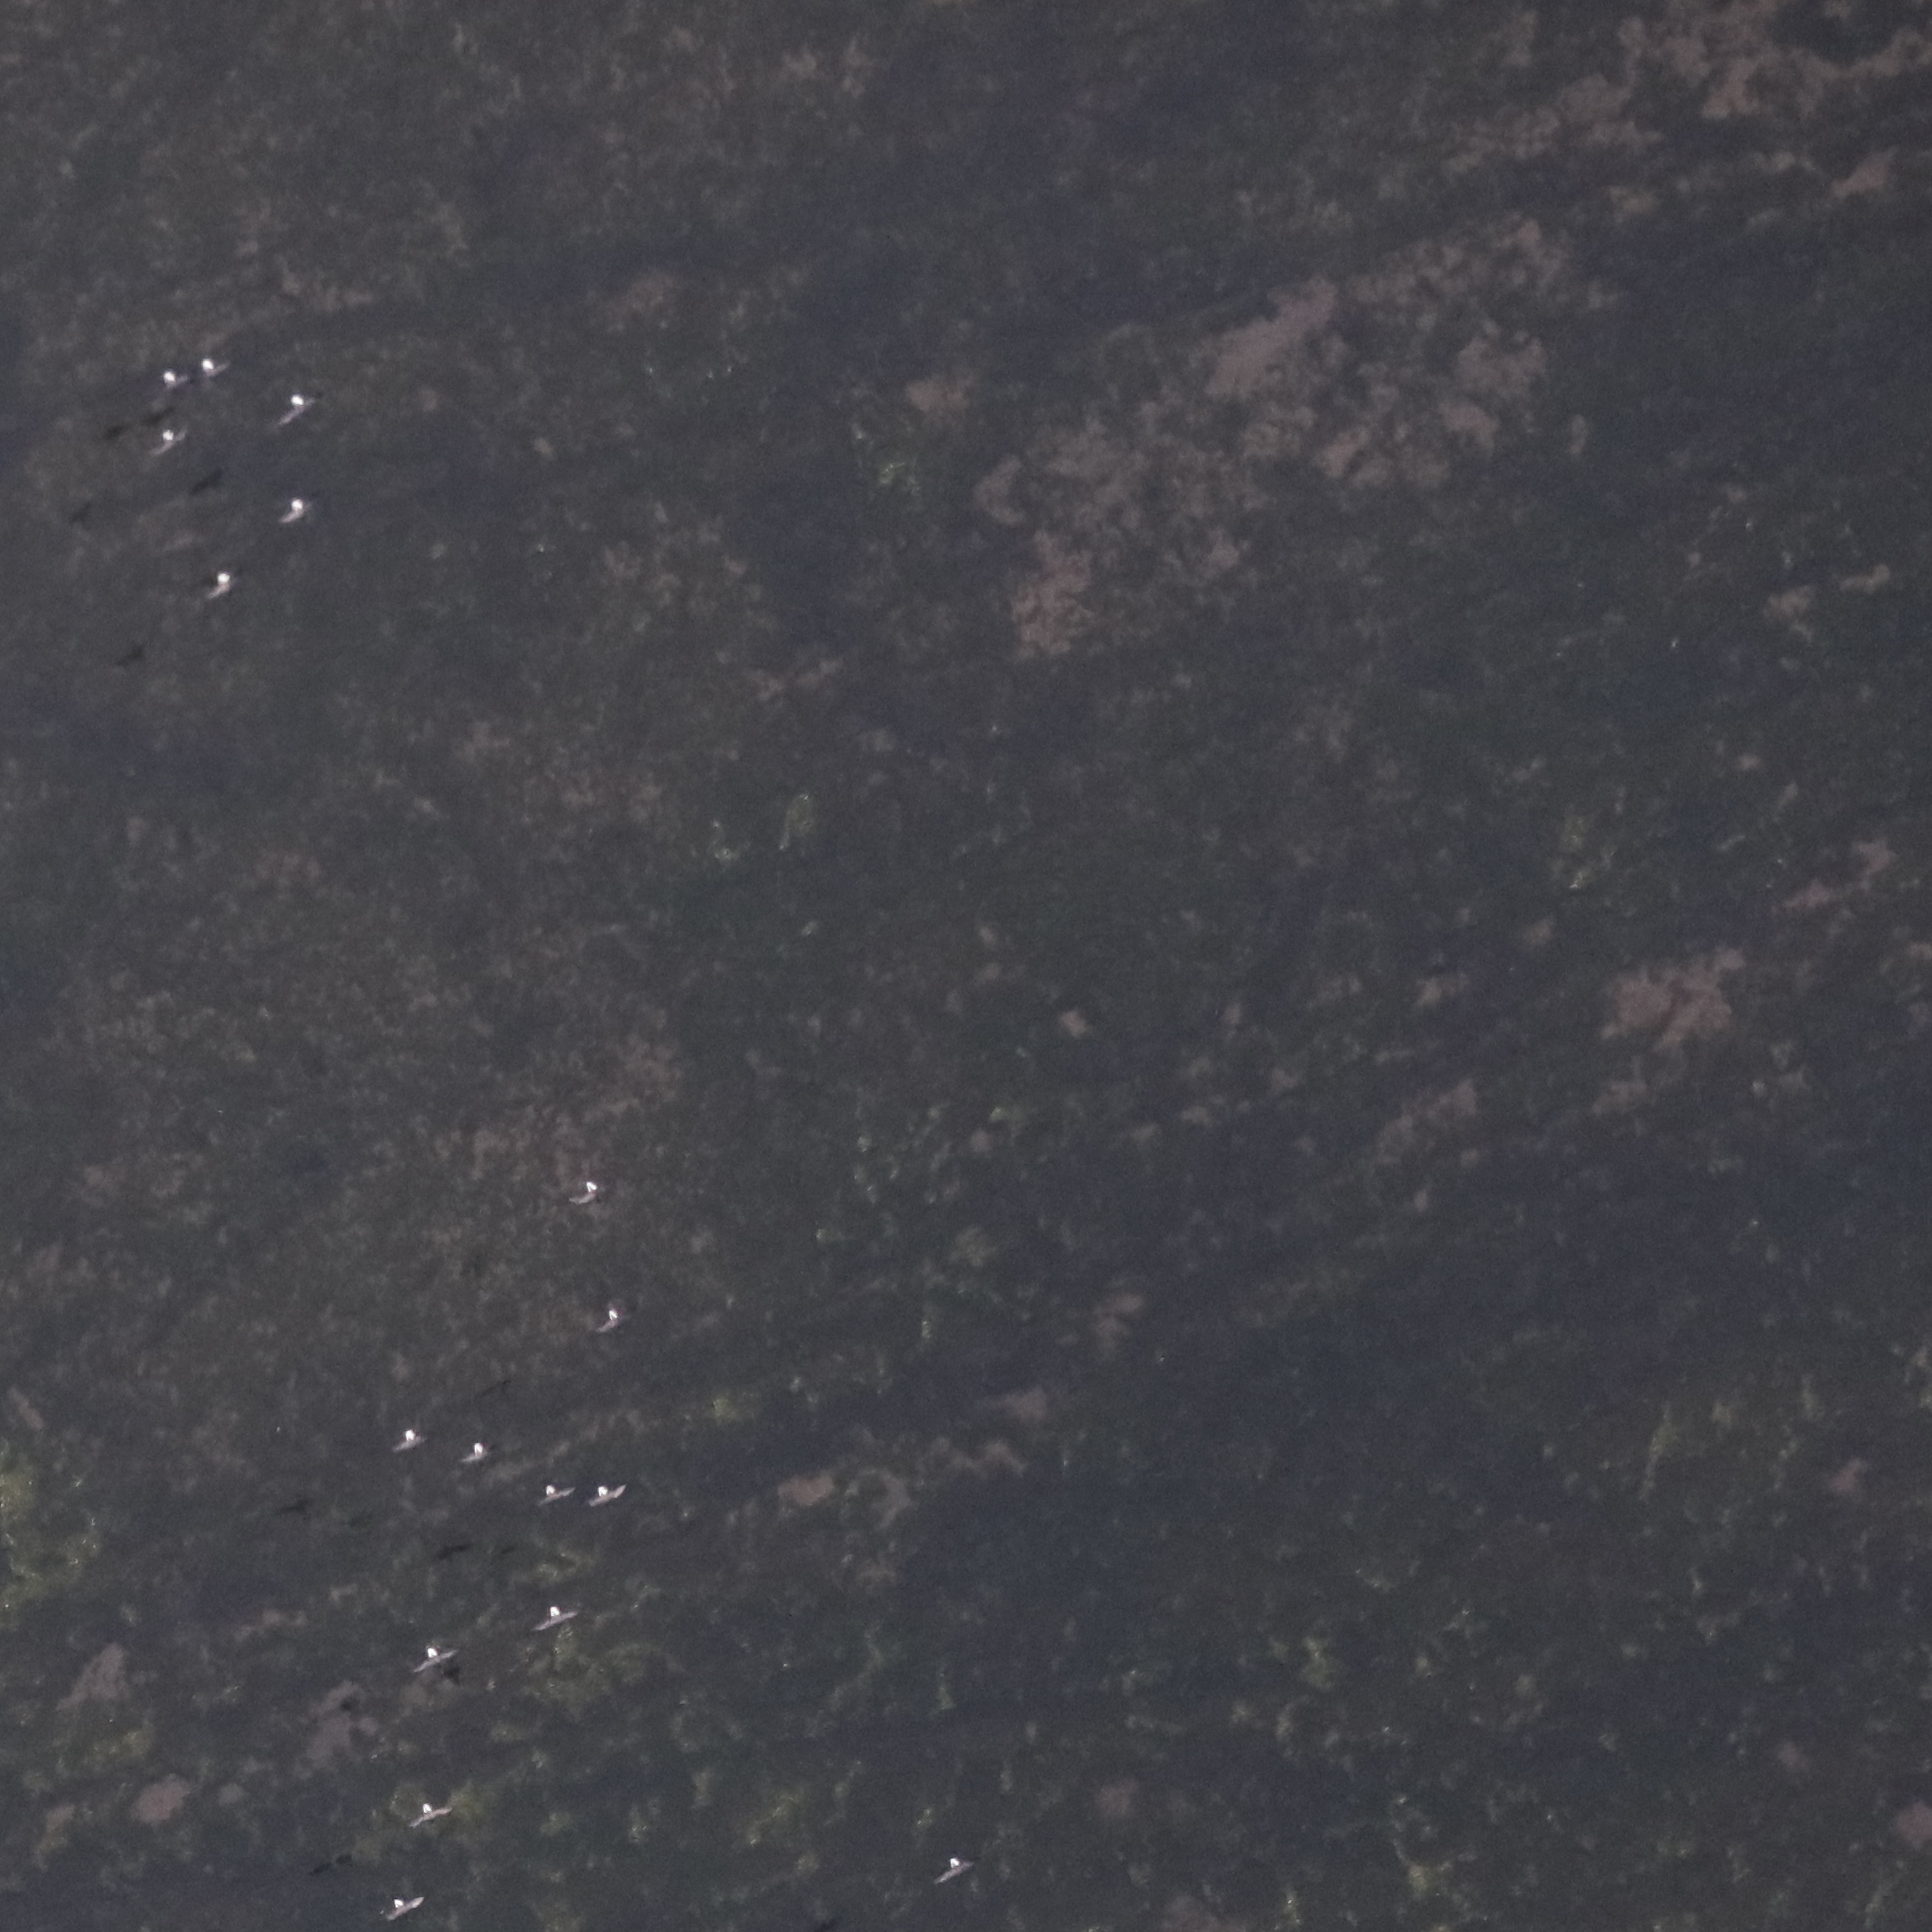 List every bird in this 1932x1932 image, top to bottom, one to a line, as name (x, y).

brant (209, 373)
brant (174, 379)
brant (299, 405)
brant (163, 436)
brant (298, 513)
brant (227, 586)
brant (590, 1191)
brant (616, 1324)
brant (408, 1438)
brant (482, 1455)
brant (571, 1500)
brant (622, 1500)
brant (550, 1619)
brant (440, 1669)
brant (425, 1822)
brant (962, 1878)
brant (407, 1895)